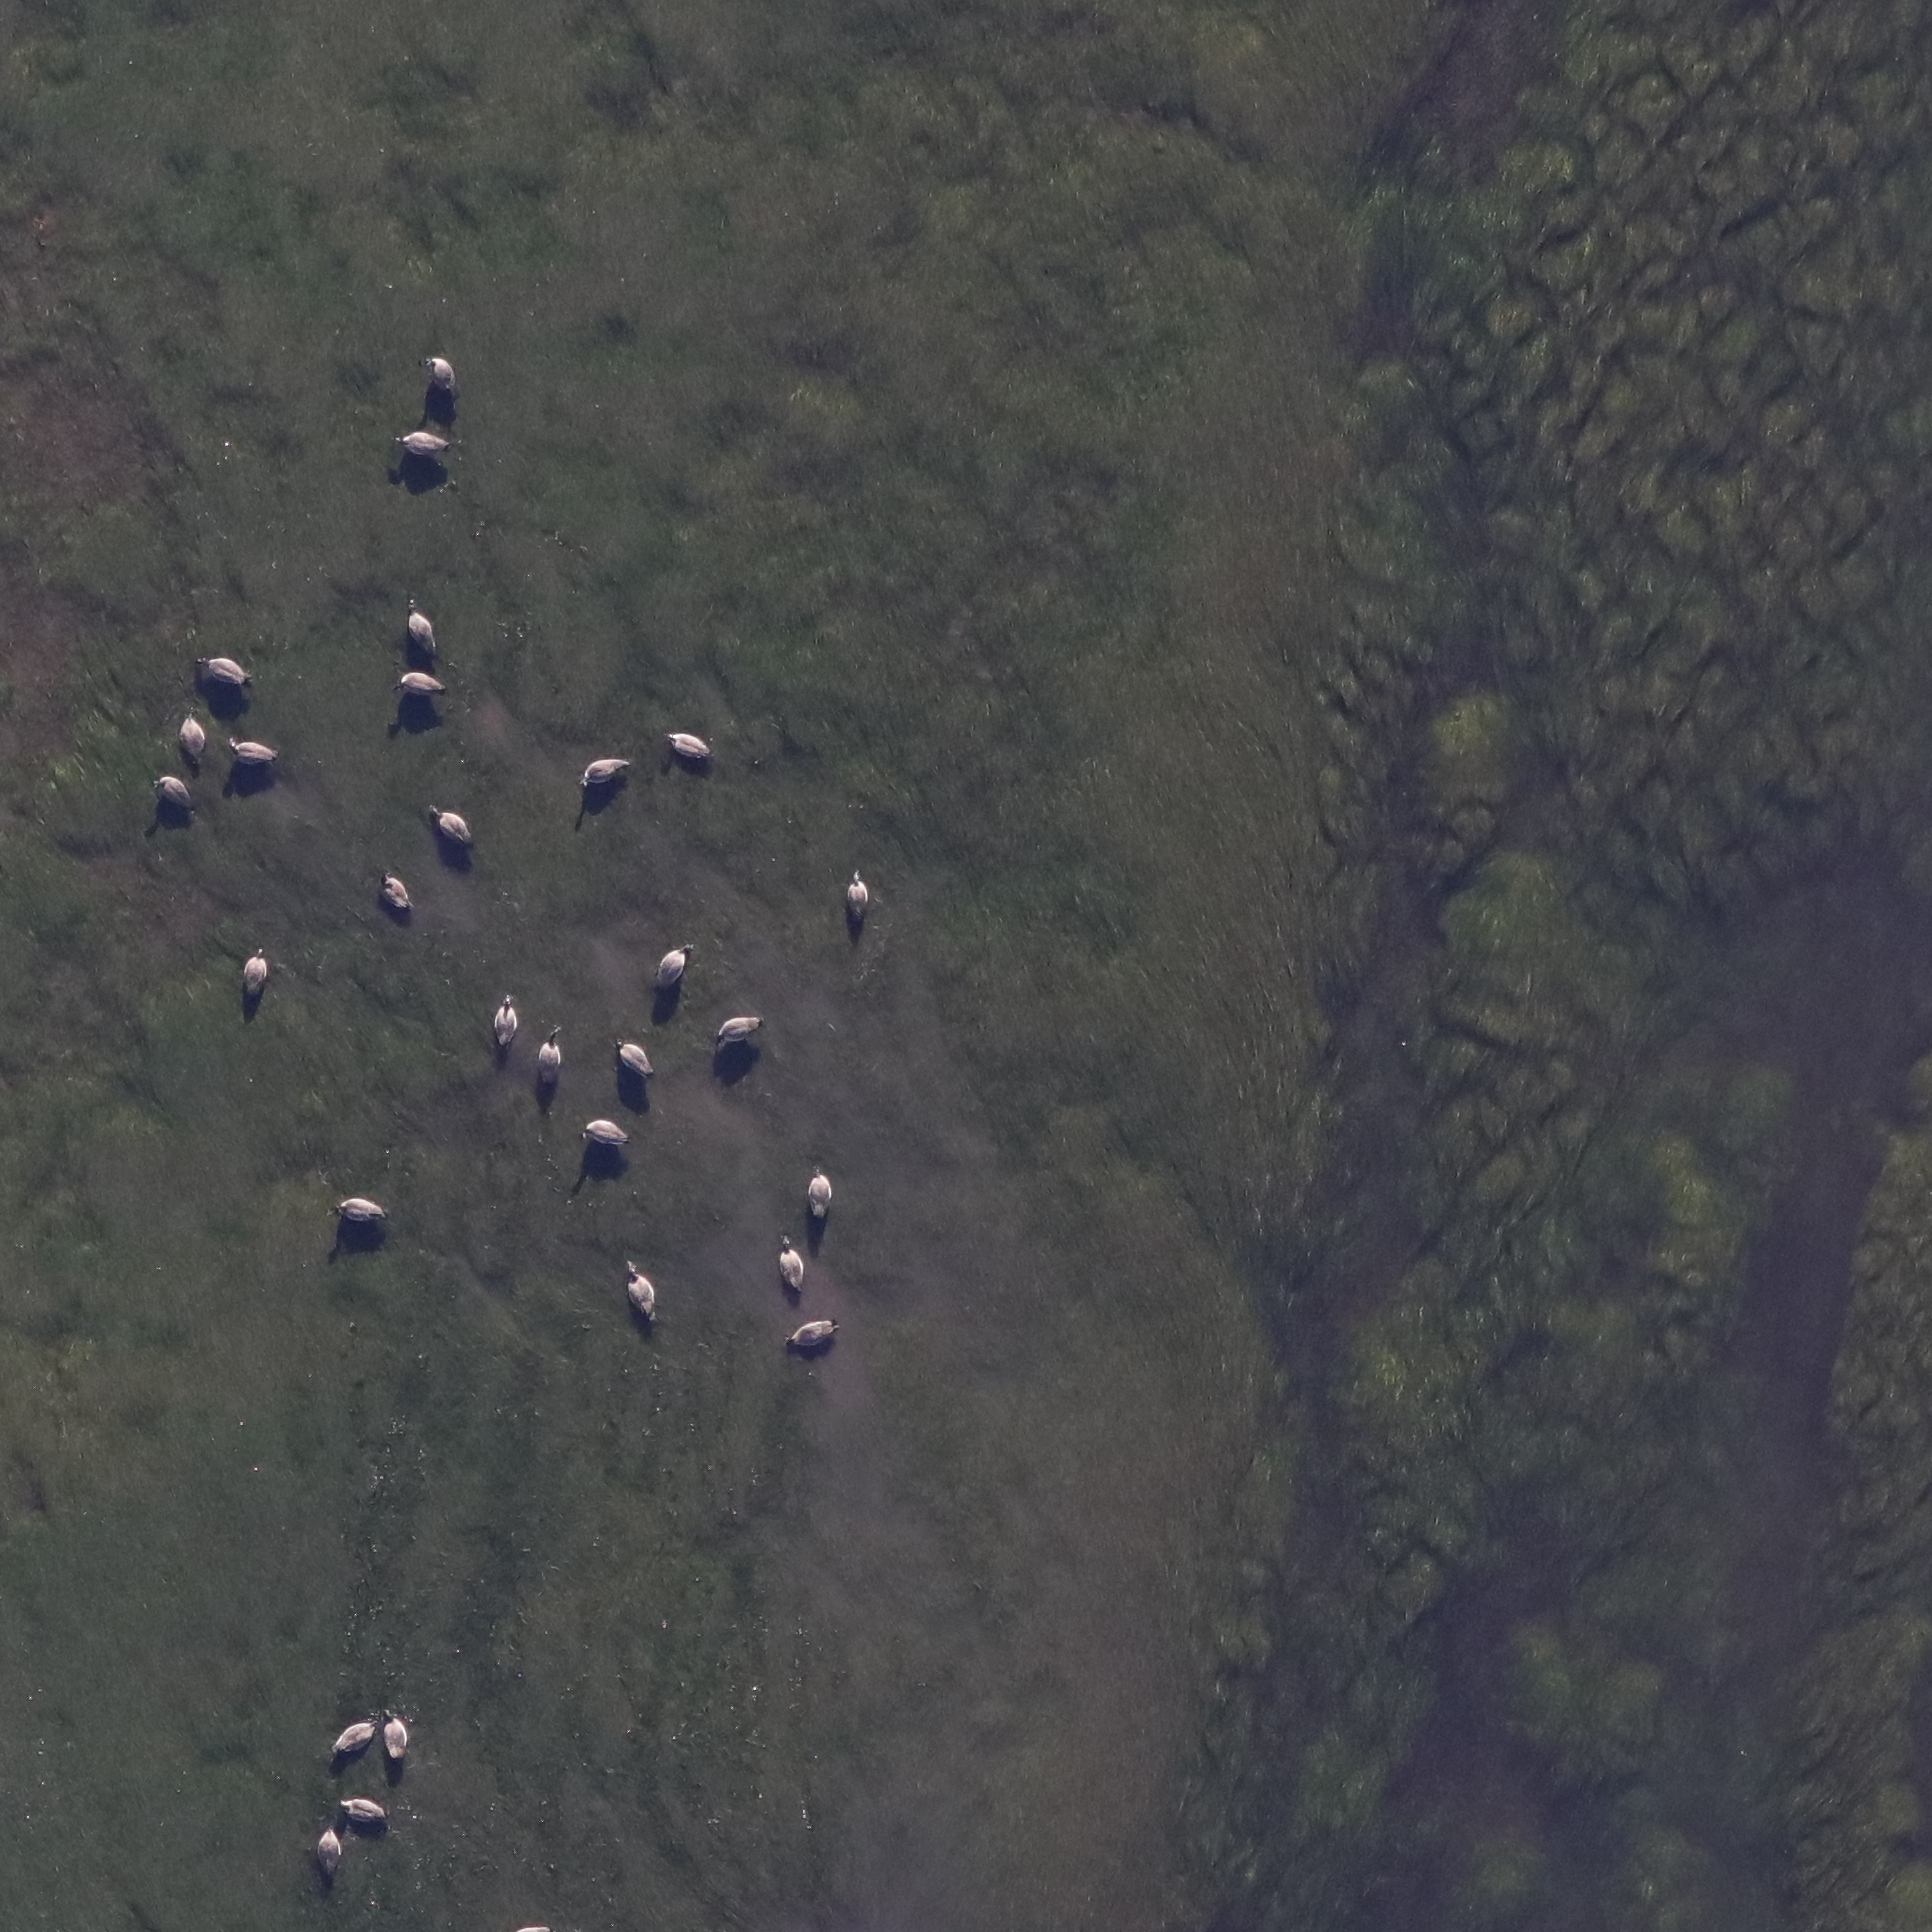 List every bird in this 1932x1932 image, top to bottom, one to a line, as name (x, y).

Canada goose (442, 375)
Canada goose (426, 442)
Canada goose (422, 629)
Canada goose (228, 669)
Canada goose (421, 683)
Canada goose (194, 734)
Canada goose (689, 747)
Canada goose (256, 751)
Canada goose (606, 769)
Canada goose (175, 790)
Canada goose (452, 824)
Canada goose (397, 894)
Canada goose (858, 897)
Canada goose (675, 967)
Canada goose (251, 970)
Canada goose (504, 1022)
Canada goose (739, 1027)
Canada goose (635, 1056)
Canada goose (548, 1057)
Canada goose (605, 1133)
Canada goose (823, 1192)
Canada goose (360, 1210)
Canada goose (792, 1265)
Canada goose (641, 1293)
Canada goose (814, 1334)
Canada goose (357, 1737)
Canada goose (396, 1740)
Canada goose (365, 1809)
Canada goose (330, 1849)